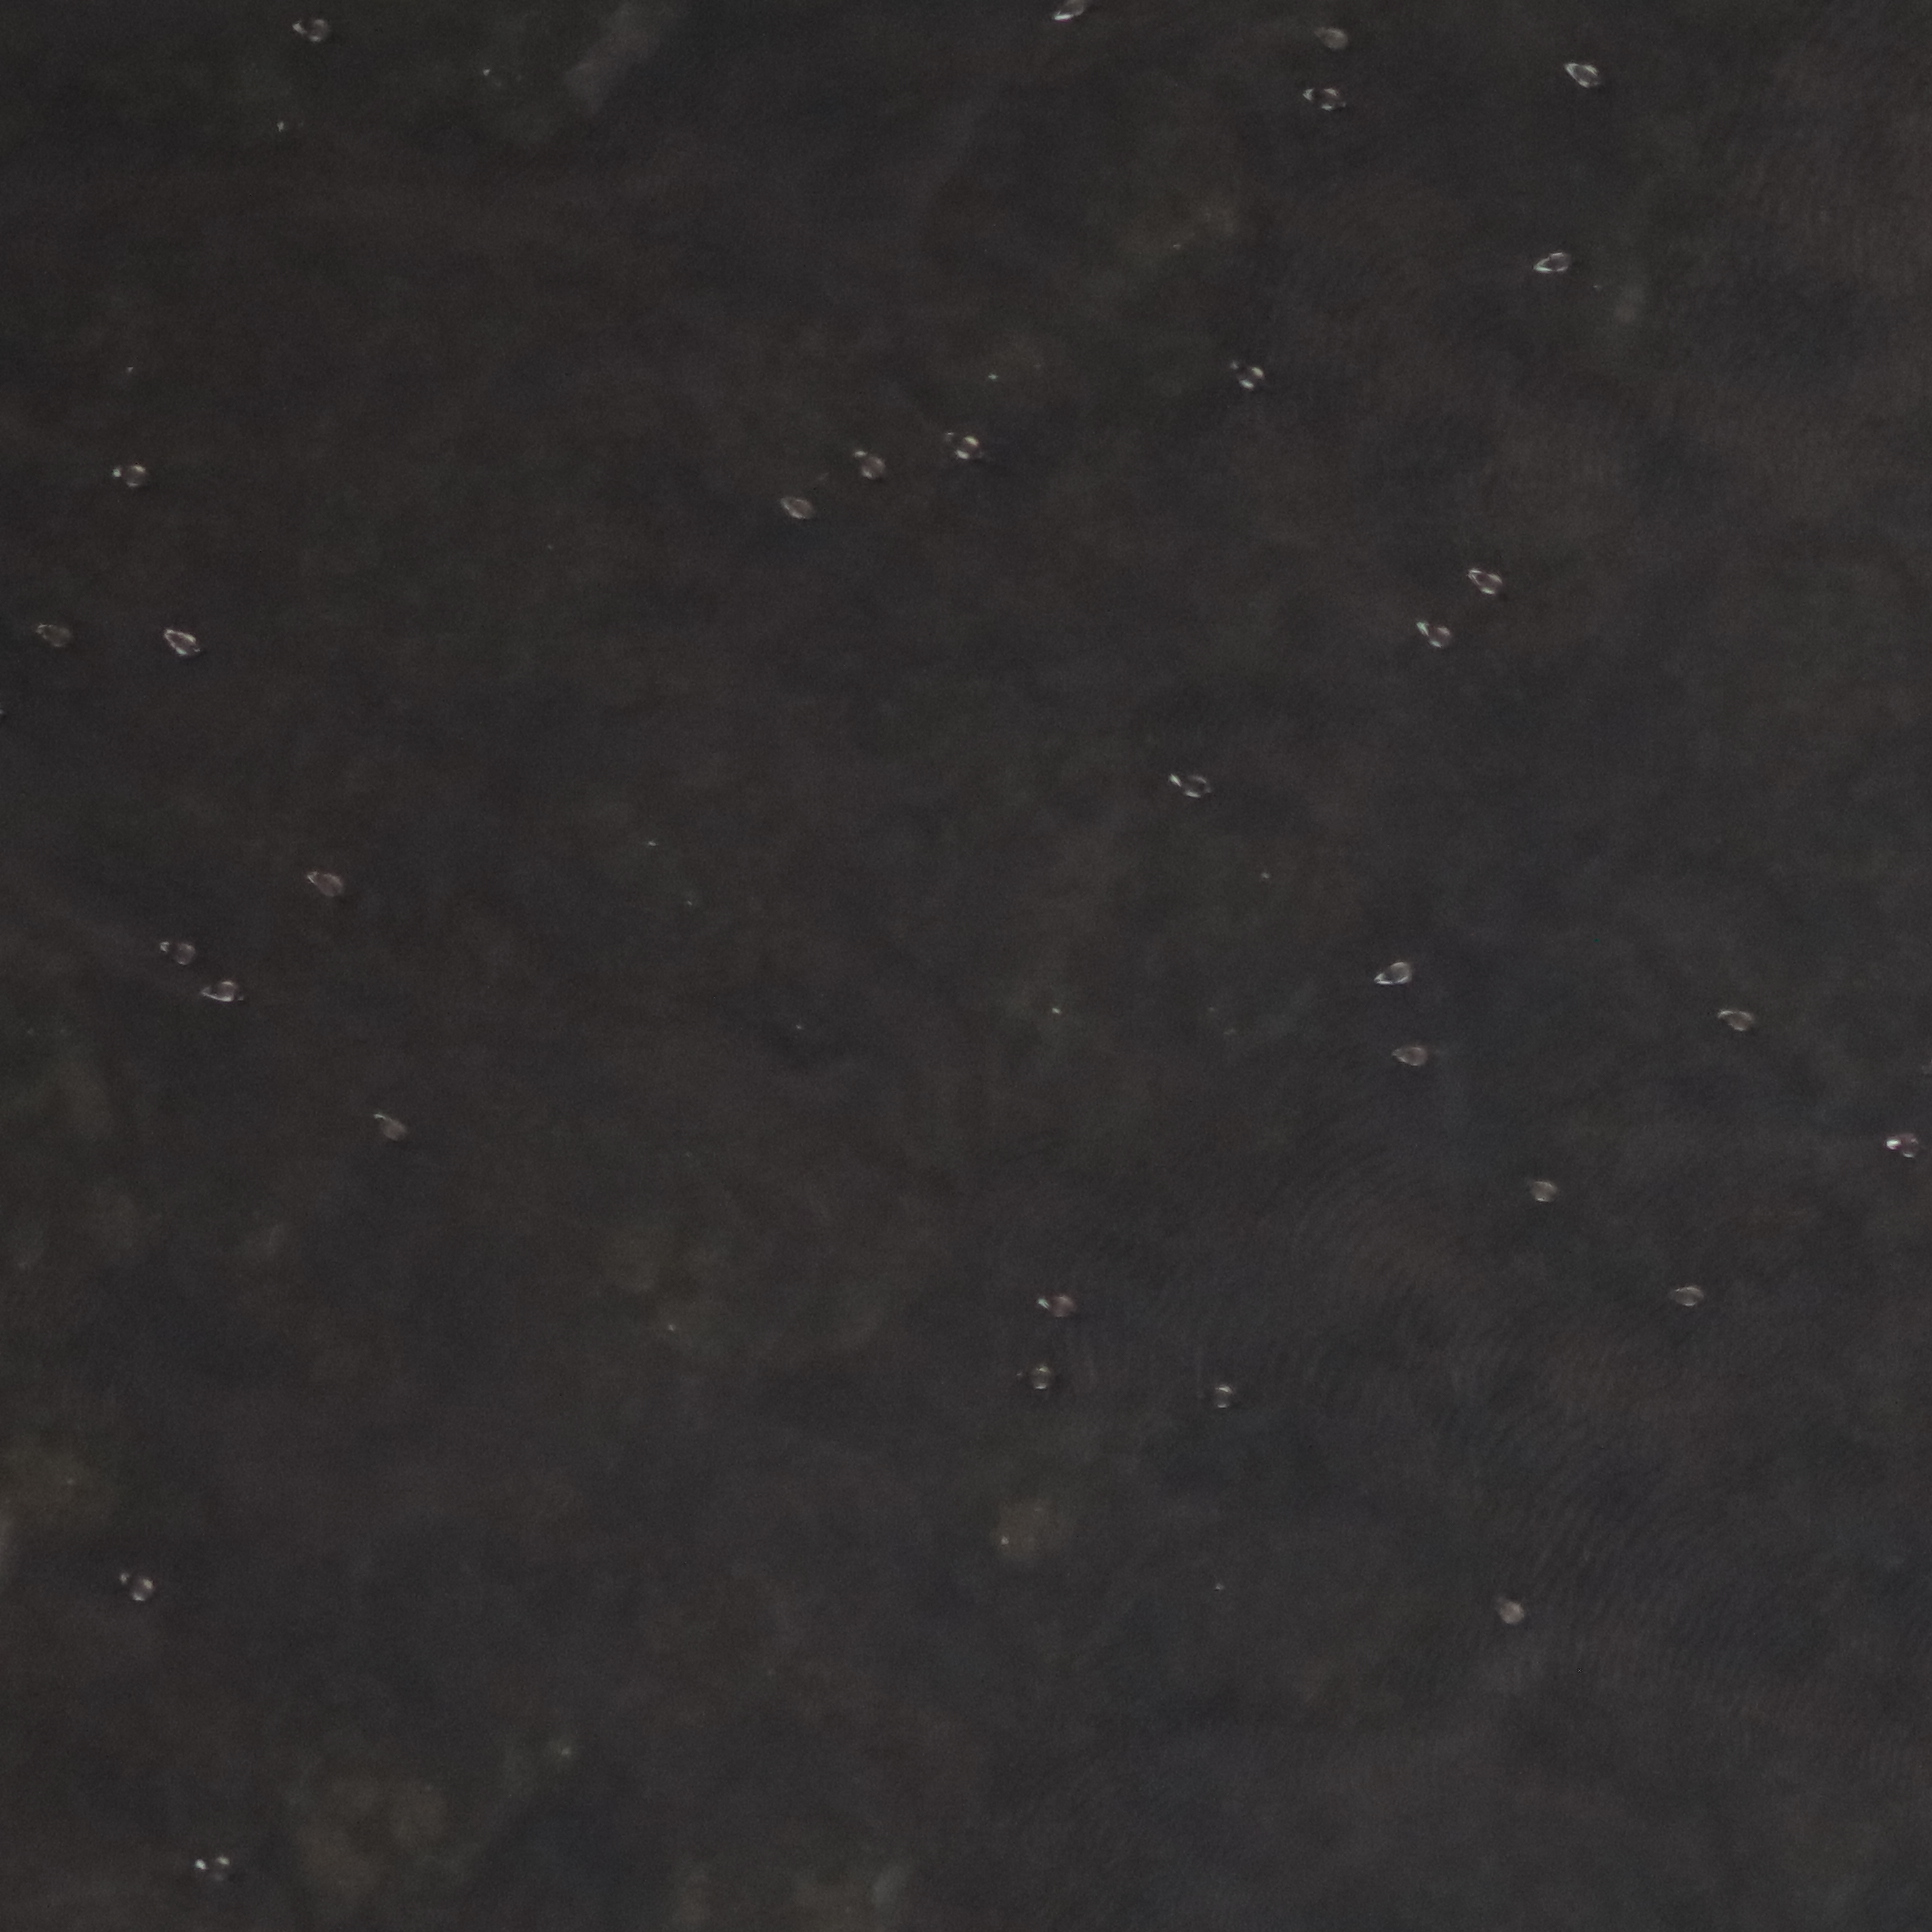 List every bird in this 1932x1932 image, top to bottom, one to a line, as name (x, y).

brant (312, 27)
brant (1331, 42)
brant (1585, 76)
brant (1325, 99)
brant (1557, 264)
brant (1248, 375)
brant (968, 447)
brant (874, 468)
brant (133, 477)
brant (799, 507)
brant (1489, 584)
brant (54, 633)
brant (1438, 634)
brant (182, 644)
brant (1189, 782)
brant (328, 884)
brant (180, 952)
brant (1398, 973)
brant (225, 991)
brant (1740, 1021)
brant (1414, 1055)
brant (389, 1128)
brant (1907, 1146)
brant (1541, 1196)
brant (1689, 1297)
brant (1060, 1306)
brant (1041, 1377)
brant (1220, 1394)
brant (138, 1587)
brant (1514, 1620)
brant (216, 1869)